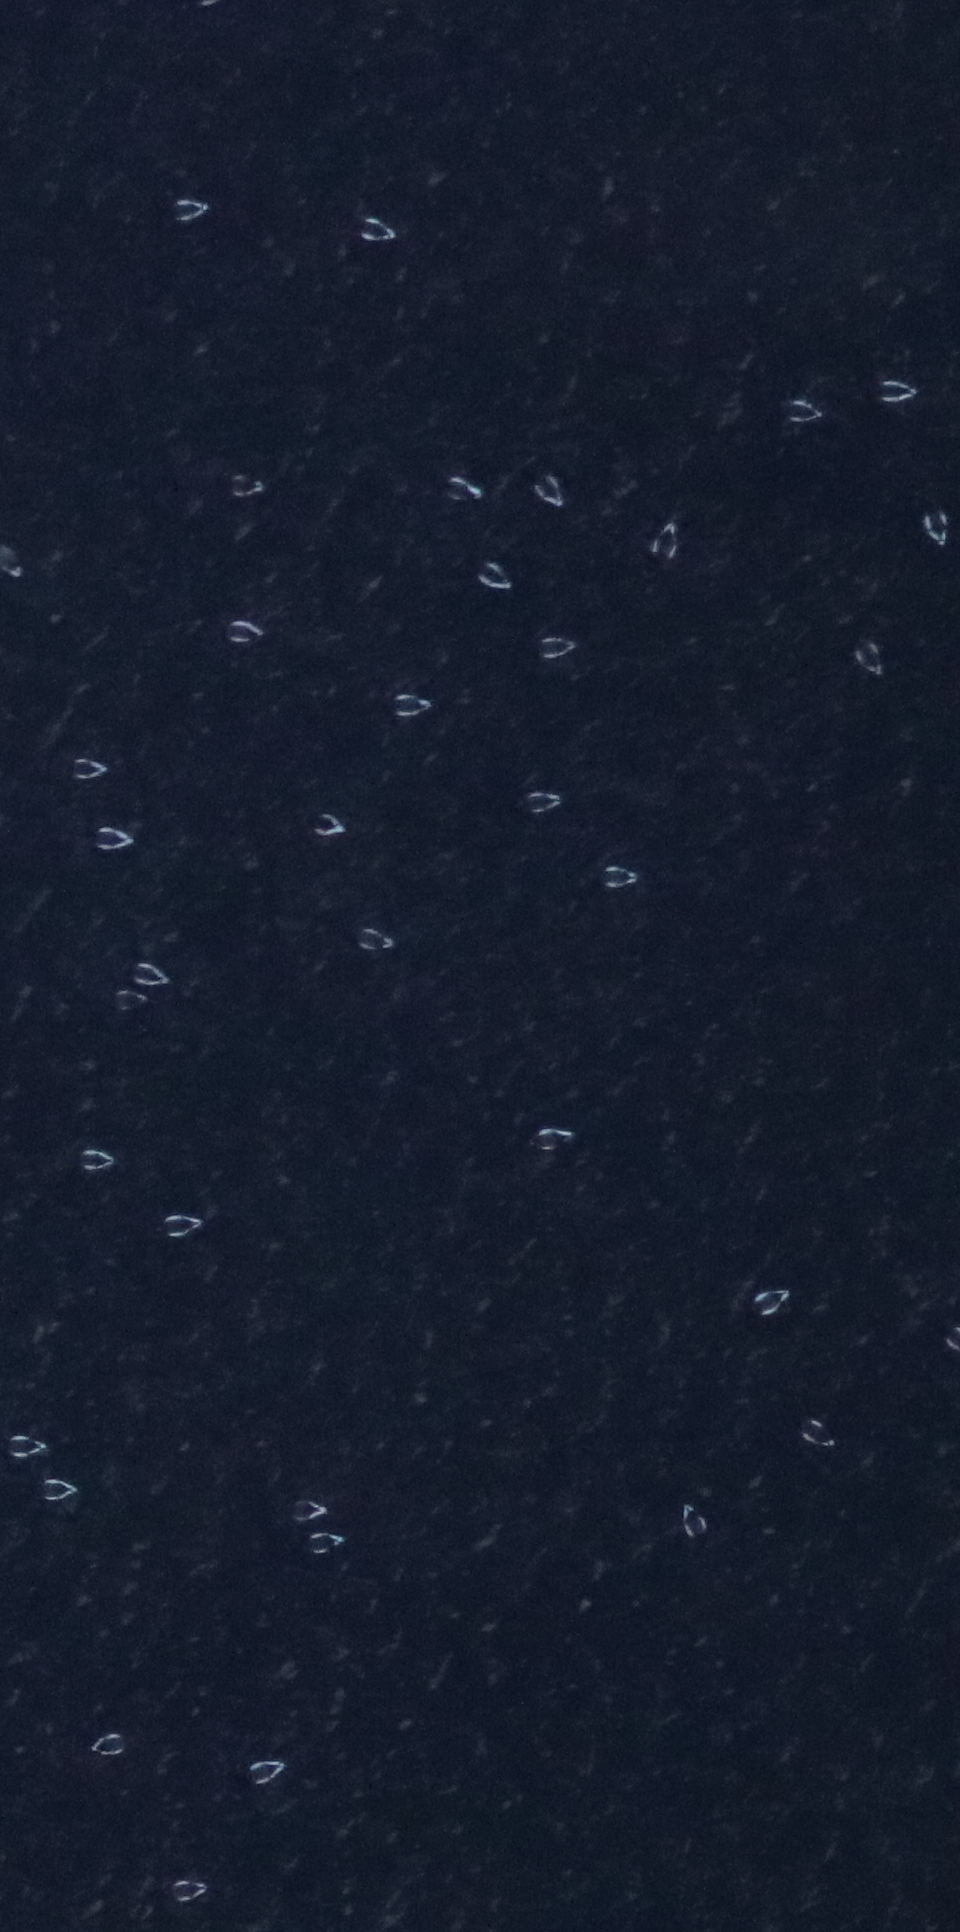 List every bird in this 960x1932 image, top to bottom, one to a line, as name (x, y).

brant (185, 209)
brant (373, 229)
brant (892, 391)
brant (799, 411)
brant (243, 487)
brant (547, 487)
brant (459, 490)
brant (938, 525)
brant (664, 546)
brant (7, 560)
brant (491, 575)
brant (241, 633)
brant (556, 646)
brant (868, 655)
brant (409, 703)
brant (84, 768)
brant (537, 800)
brant (328, 825)
brant (109, 839)
brant (616, 878)
brant (370, 940)
brant (146, 974)
brant (127, 1001)
brant (549, 1140)
brant (95, 1160)
brant (179, 1227)
brant (766, 1302)
brant (817, 1433)
brant (21, 1447)
brant (55, 1491)
brant (309, 1515)
brant (694, 1524)
brant (323, 1540)
brant (111, 1744)
brant (264, 1772)
brant (185, 1890)